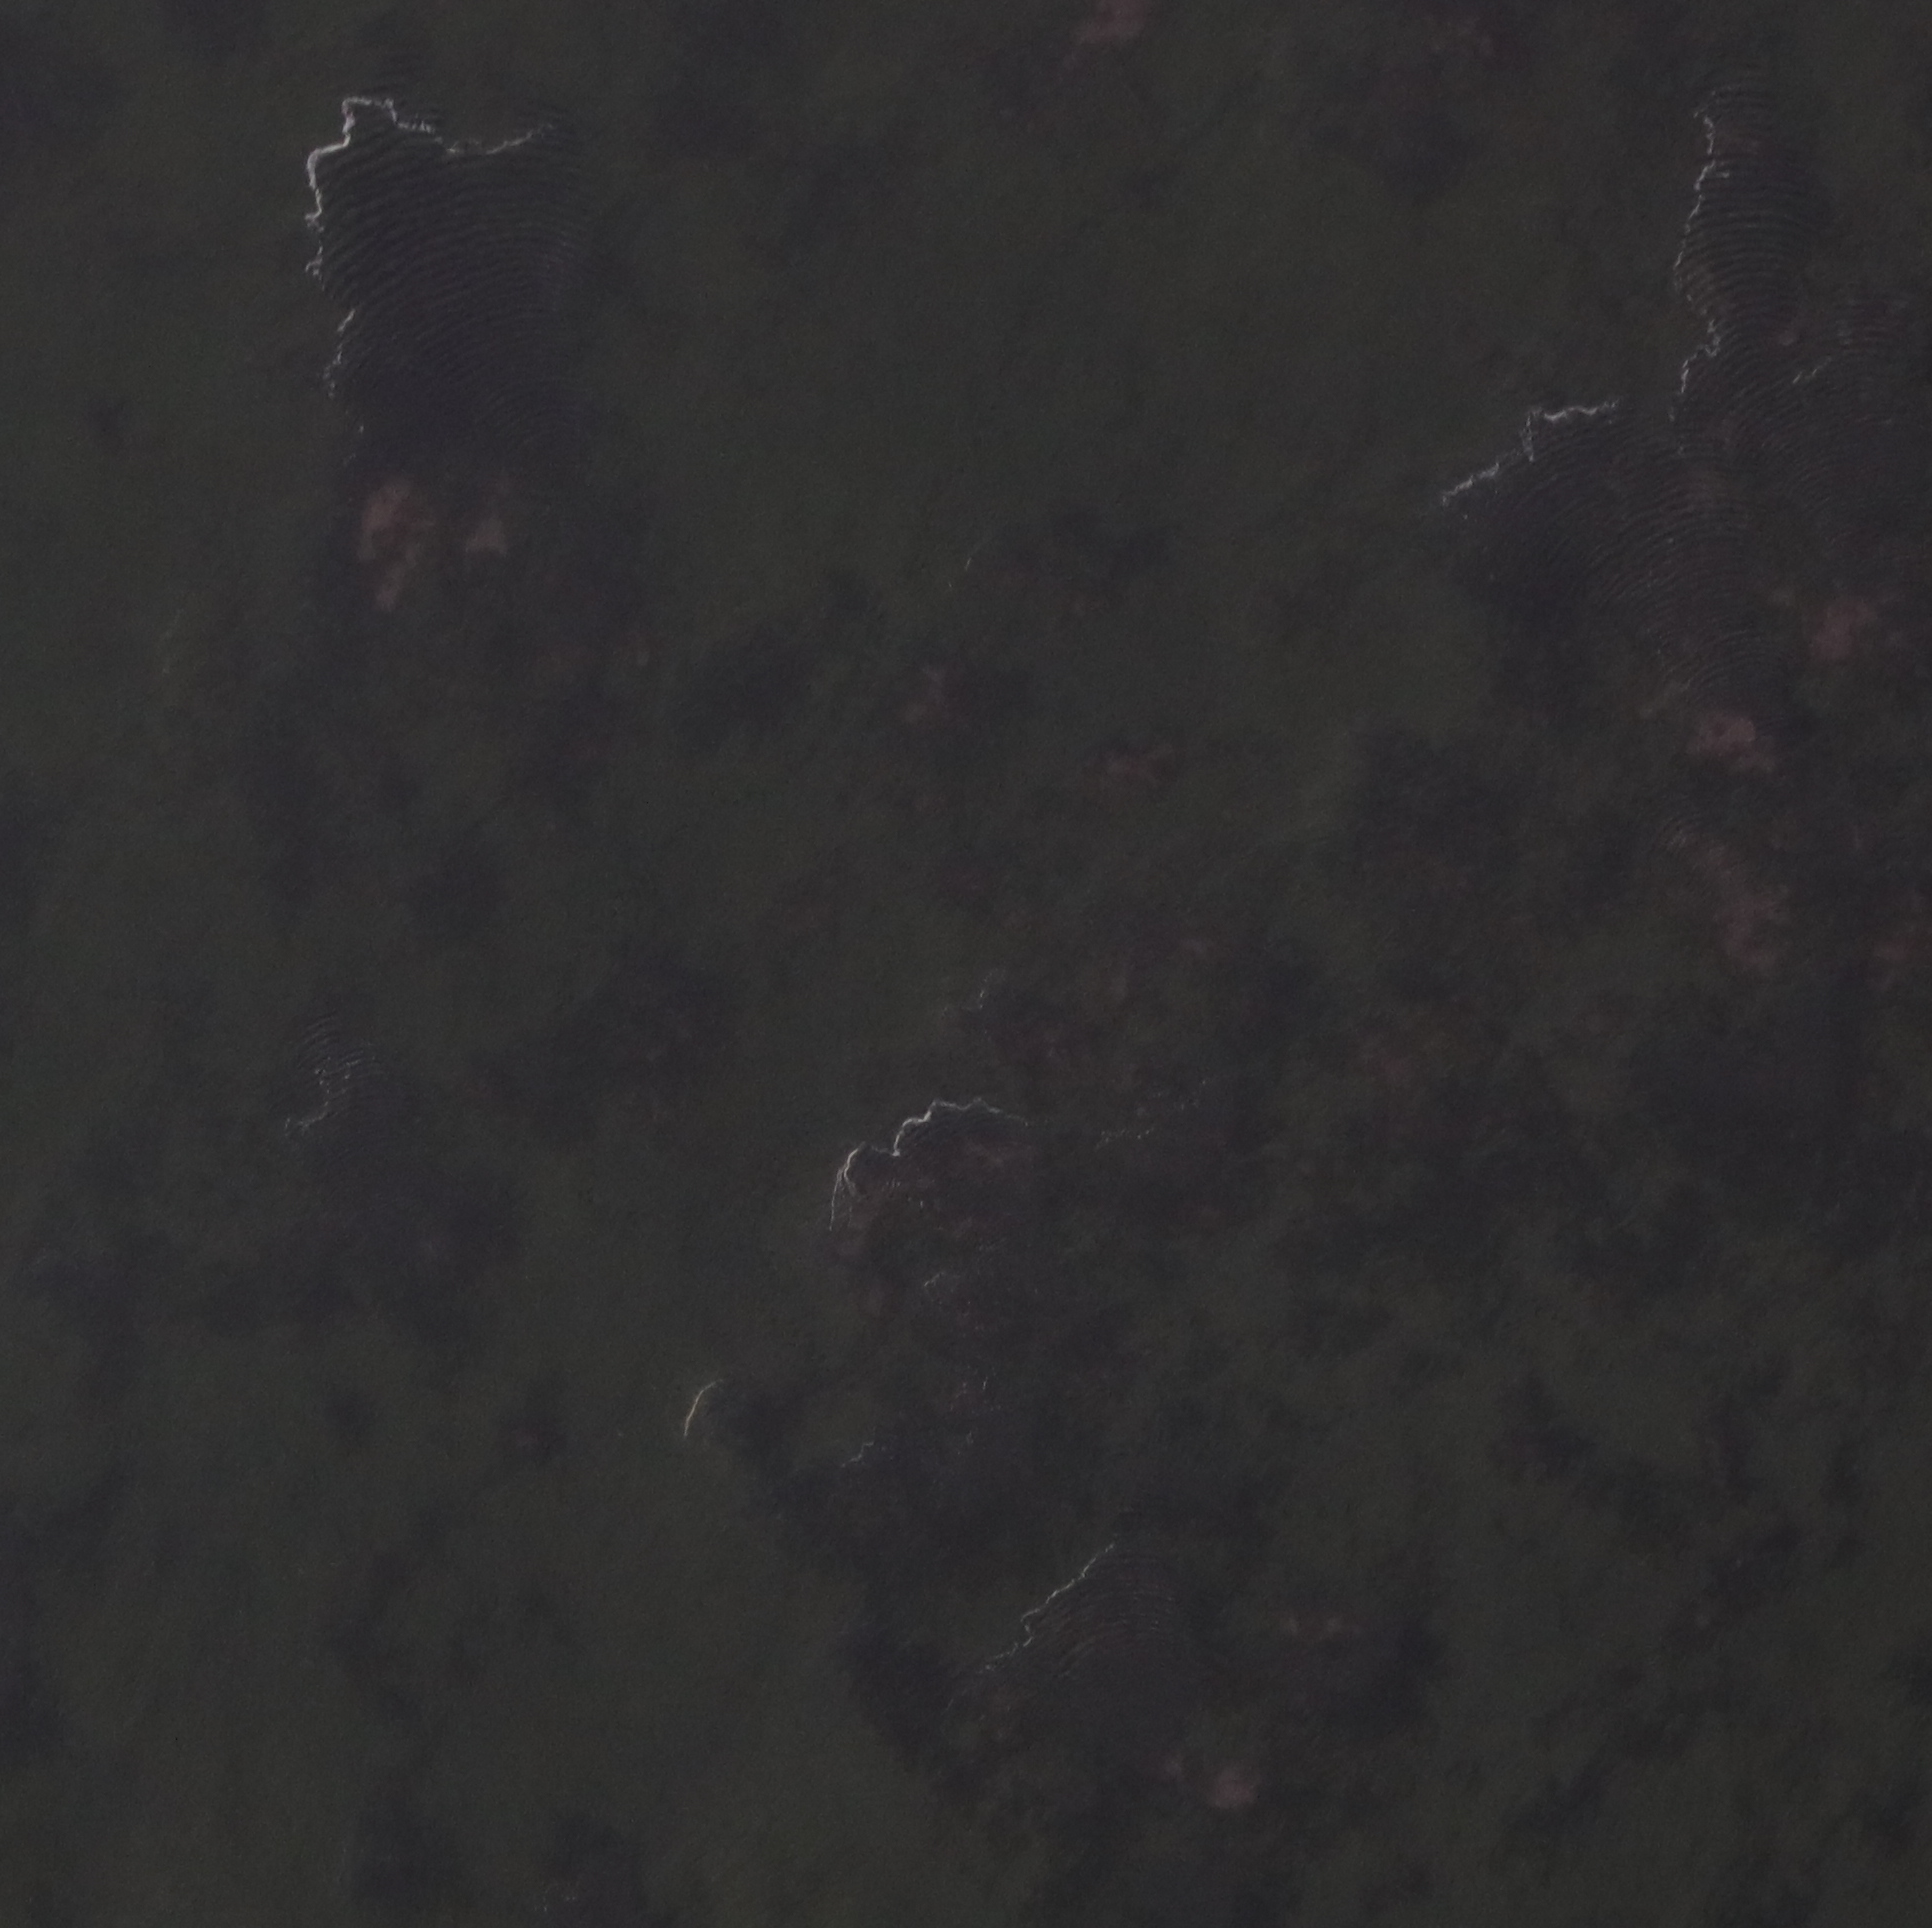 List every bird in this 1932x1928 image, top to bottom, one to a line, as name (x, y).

None